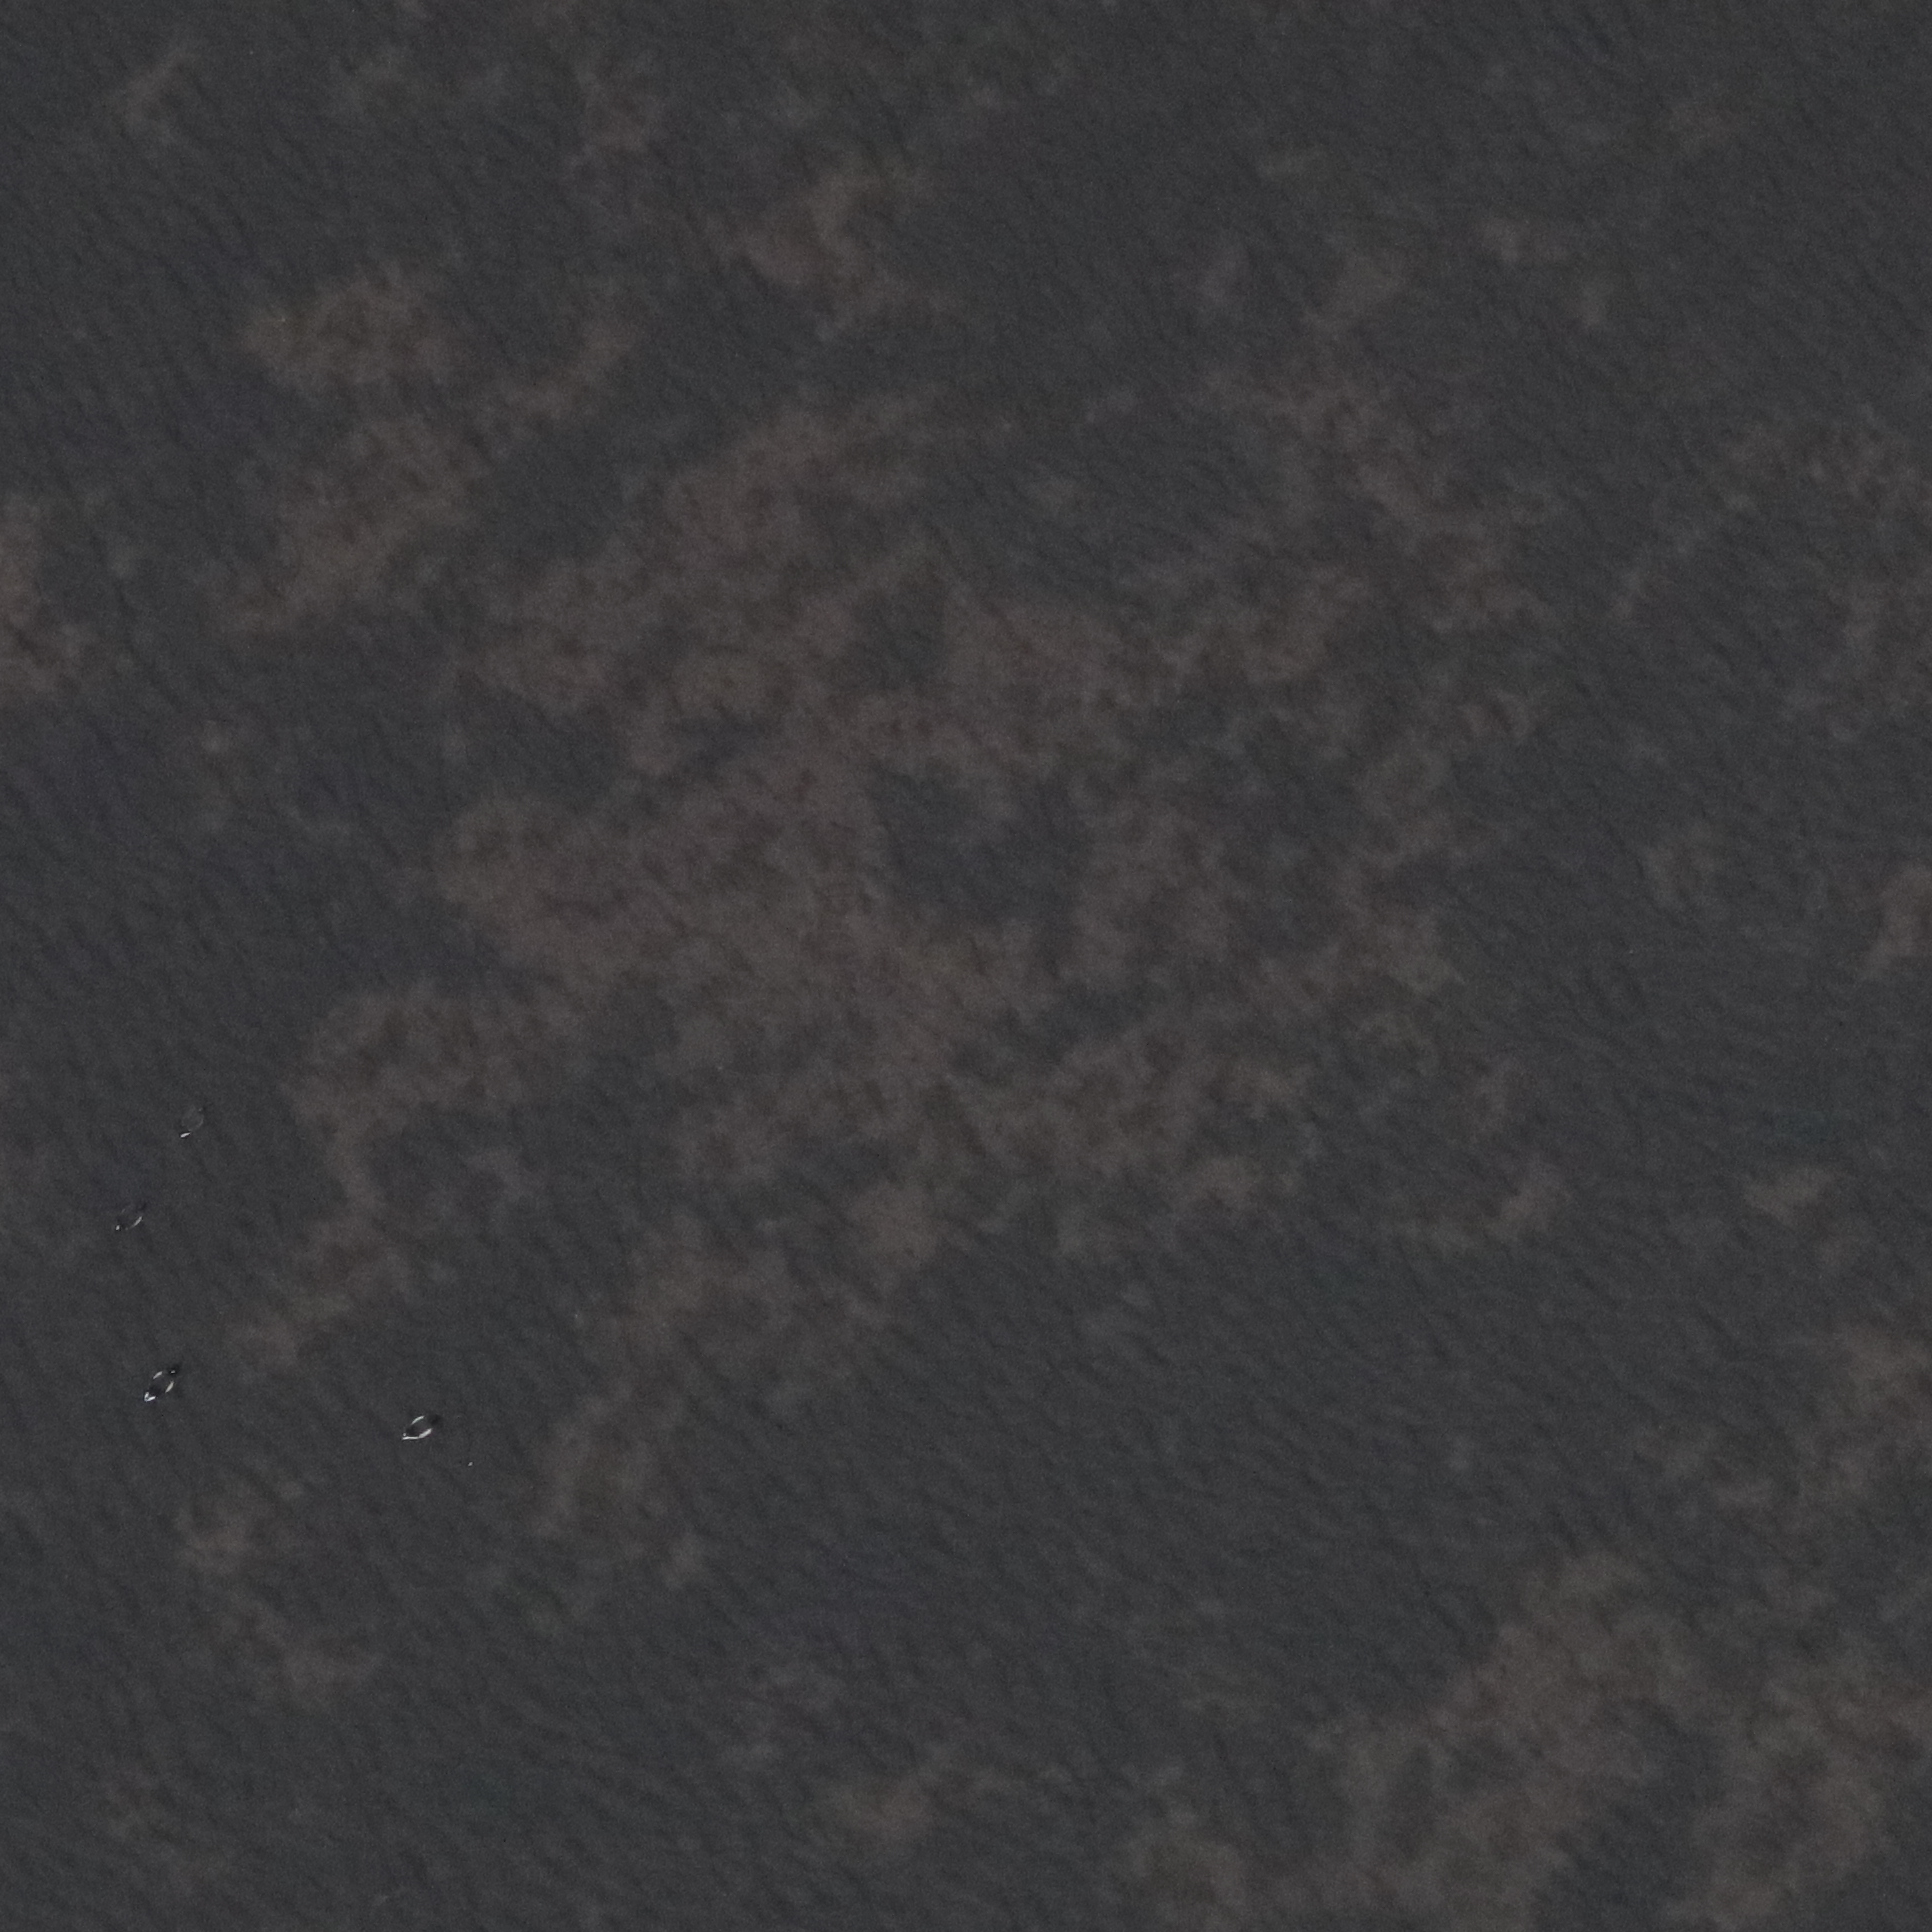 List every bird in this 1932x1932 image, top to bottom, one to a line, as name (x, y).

brant (191, 1123)
brant (124, 1218)
brant (161, 1384)
brant (419, 1427)